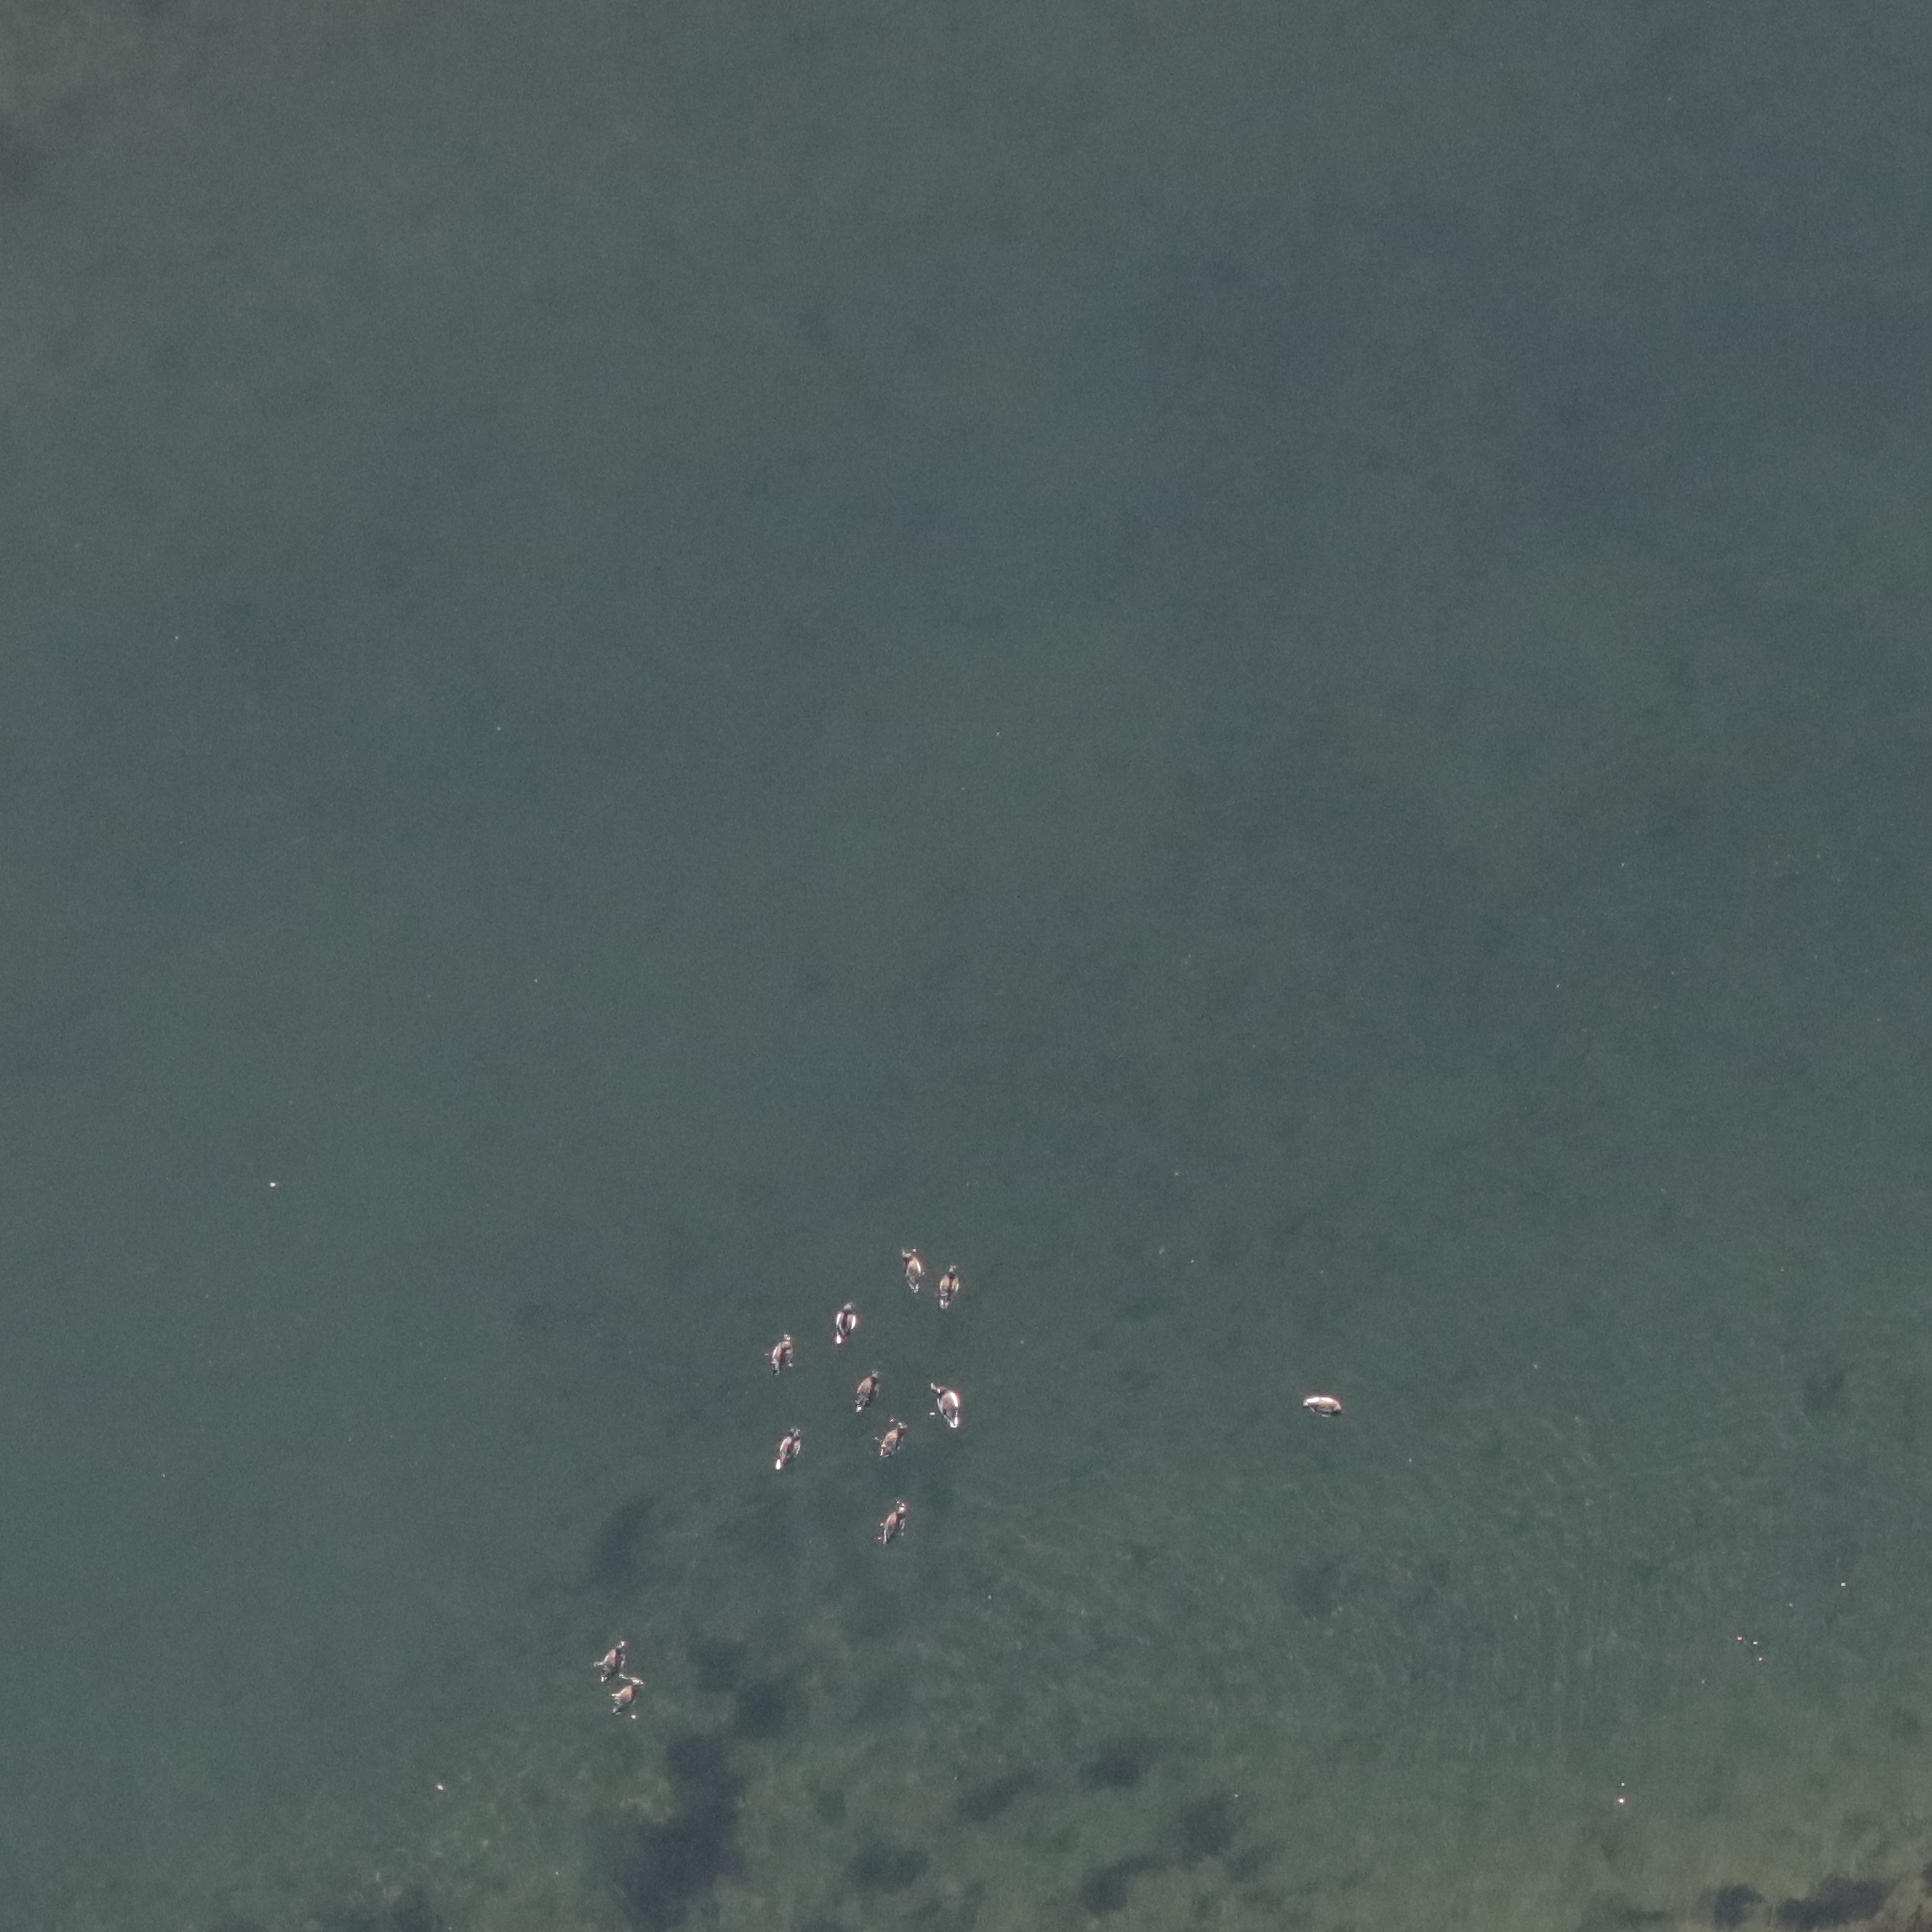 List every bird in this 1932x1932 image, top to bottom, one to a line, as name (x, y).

brant (910, 1271)
brant (952, 1286)
brant (845, 1322)
brant (782, 1356)
brant (868, 1389)
brant (1324, 1405)
brant (946, 1406)
brant (891, 1438)
brant (792, 1449)
brant (895, 1528)
brant (610, 1663)
brant (625, 1697)